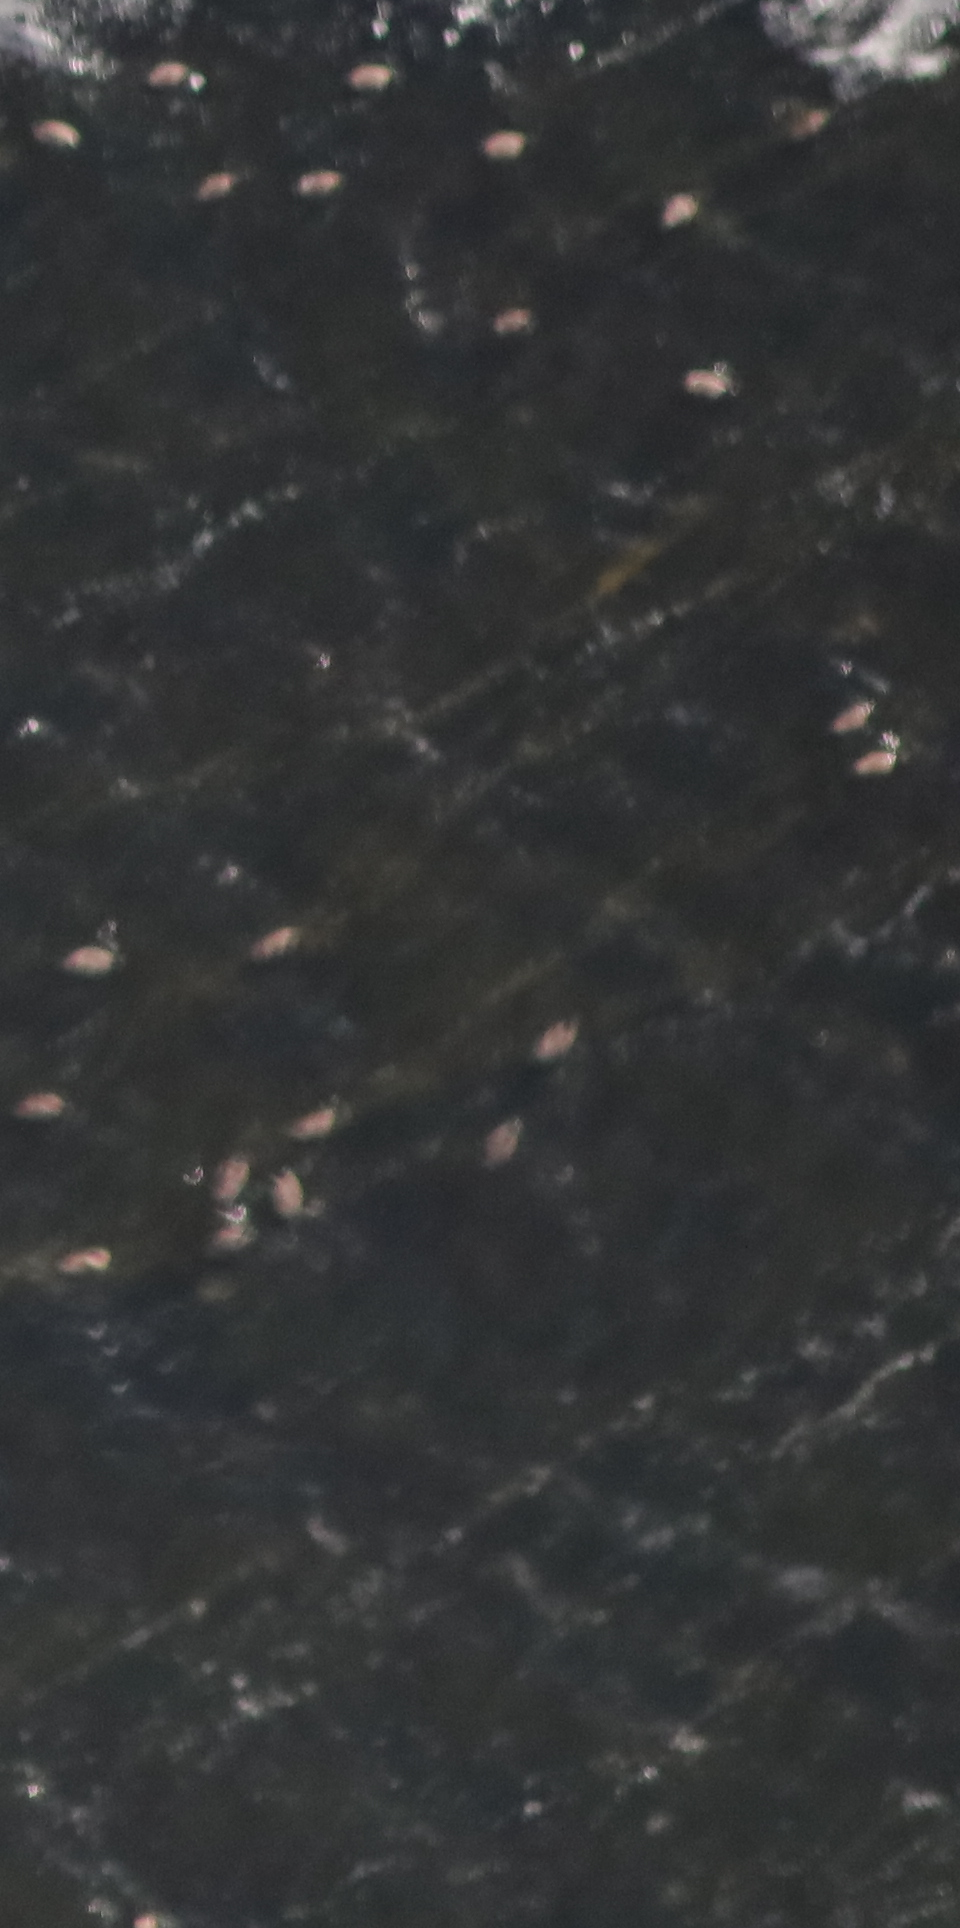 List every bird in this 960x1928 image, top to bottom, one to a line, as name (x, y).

Canada goose (165, 69)
Canada goose (369, 73)
Canada goose (807, 127)
Canada goose (64, 134)
Canada goose (506, 148)
Canada goose (321, 182)
Canada goose (215, 189)
Canada goose (680, 210)
Canada goose (508, 322)
Canada goose (709, 385)
Canada goose (850, 715)
Canada goose (877, 760)
Canada goose (279, 945)
Canada goose (88, 960)
Canada goose (558, 1044)
Canada goose (48, 1107)
Canada goose (315, 1122)
Canada goose (508, 1147)
Canada goose (229, 1181)
Canada goose (293, 1199)
Canada goose (225, 1240)
Canada goose (91, 1259)